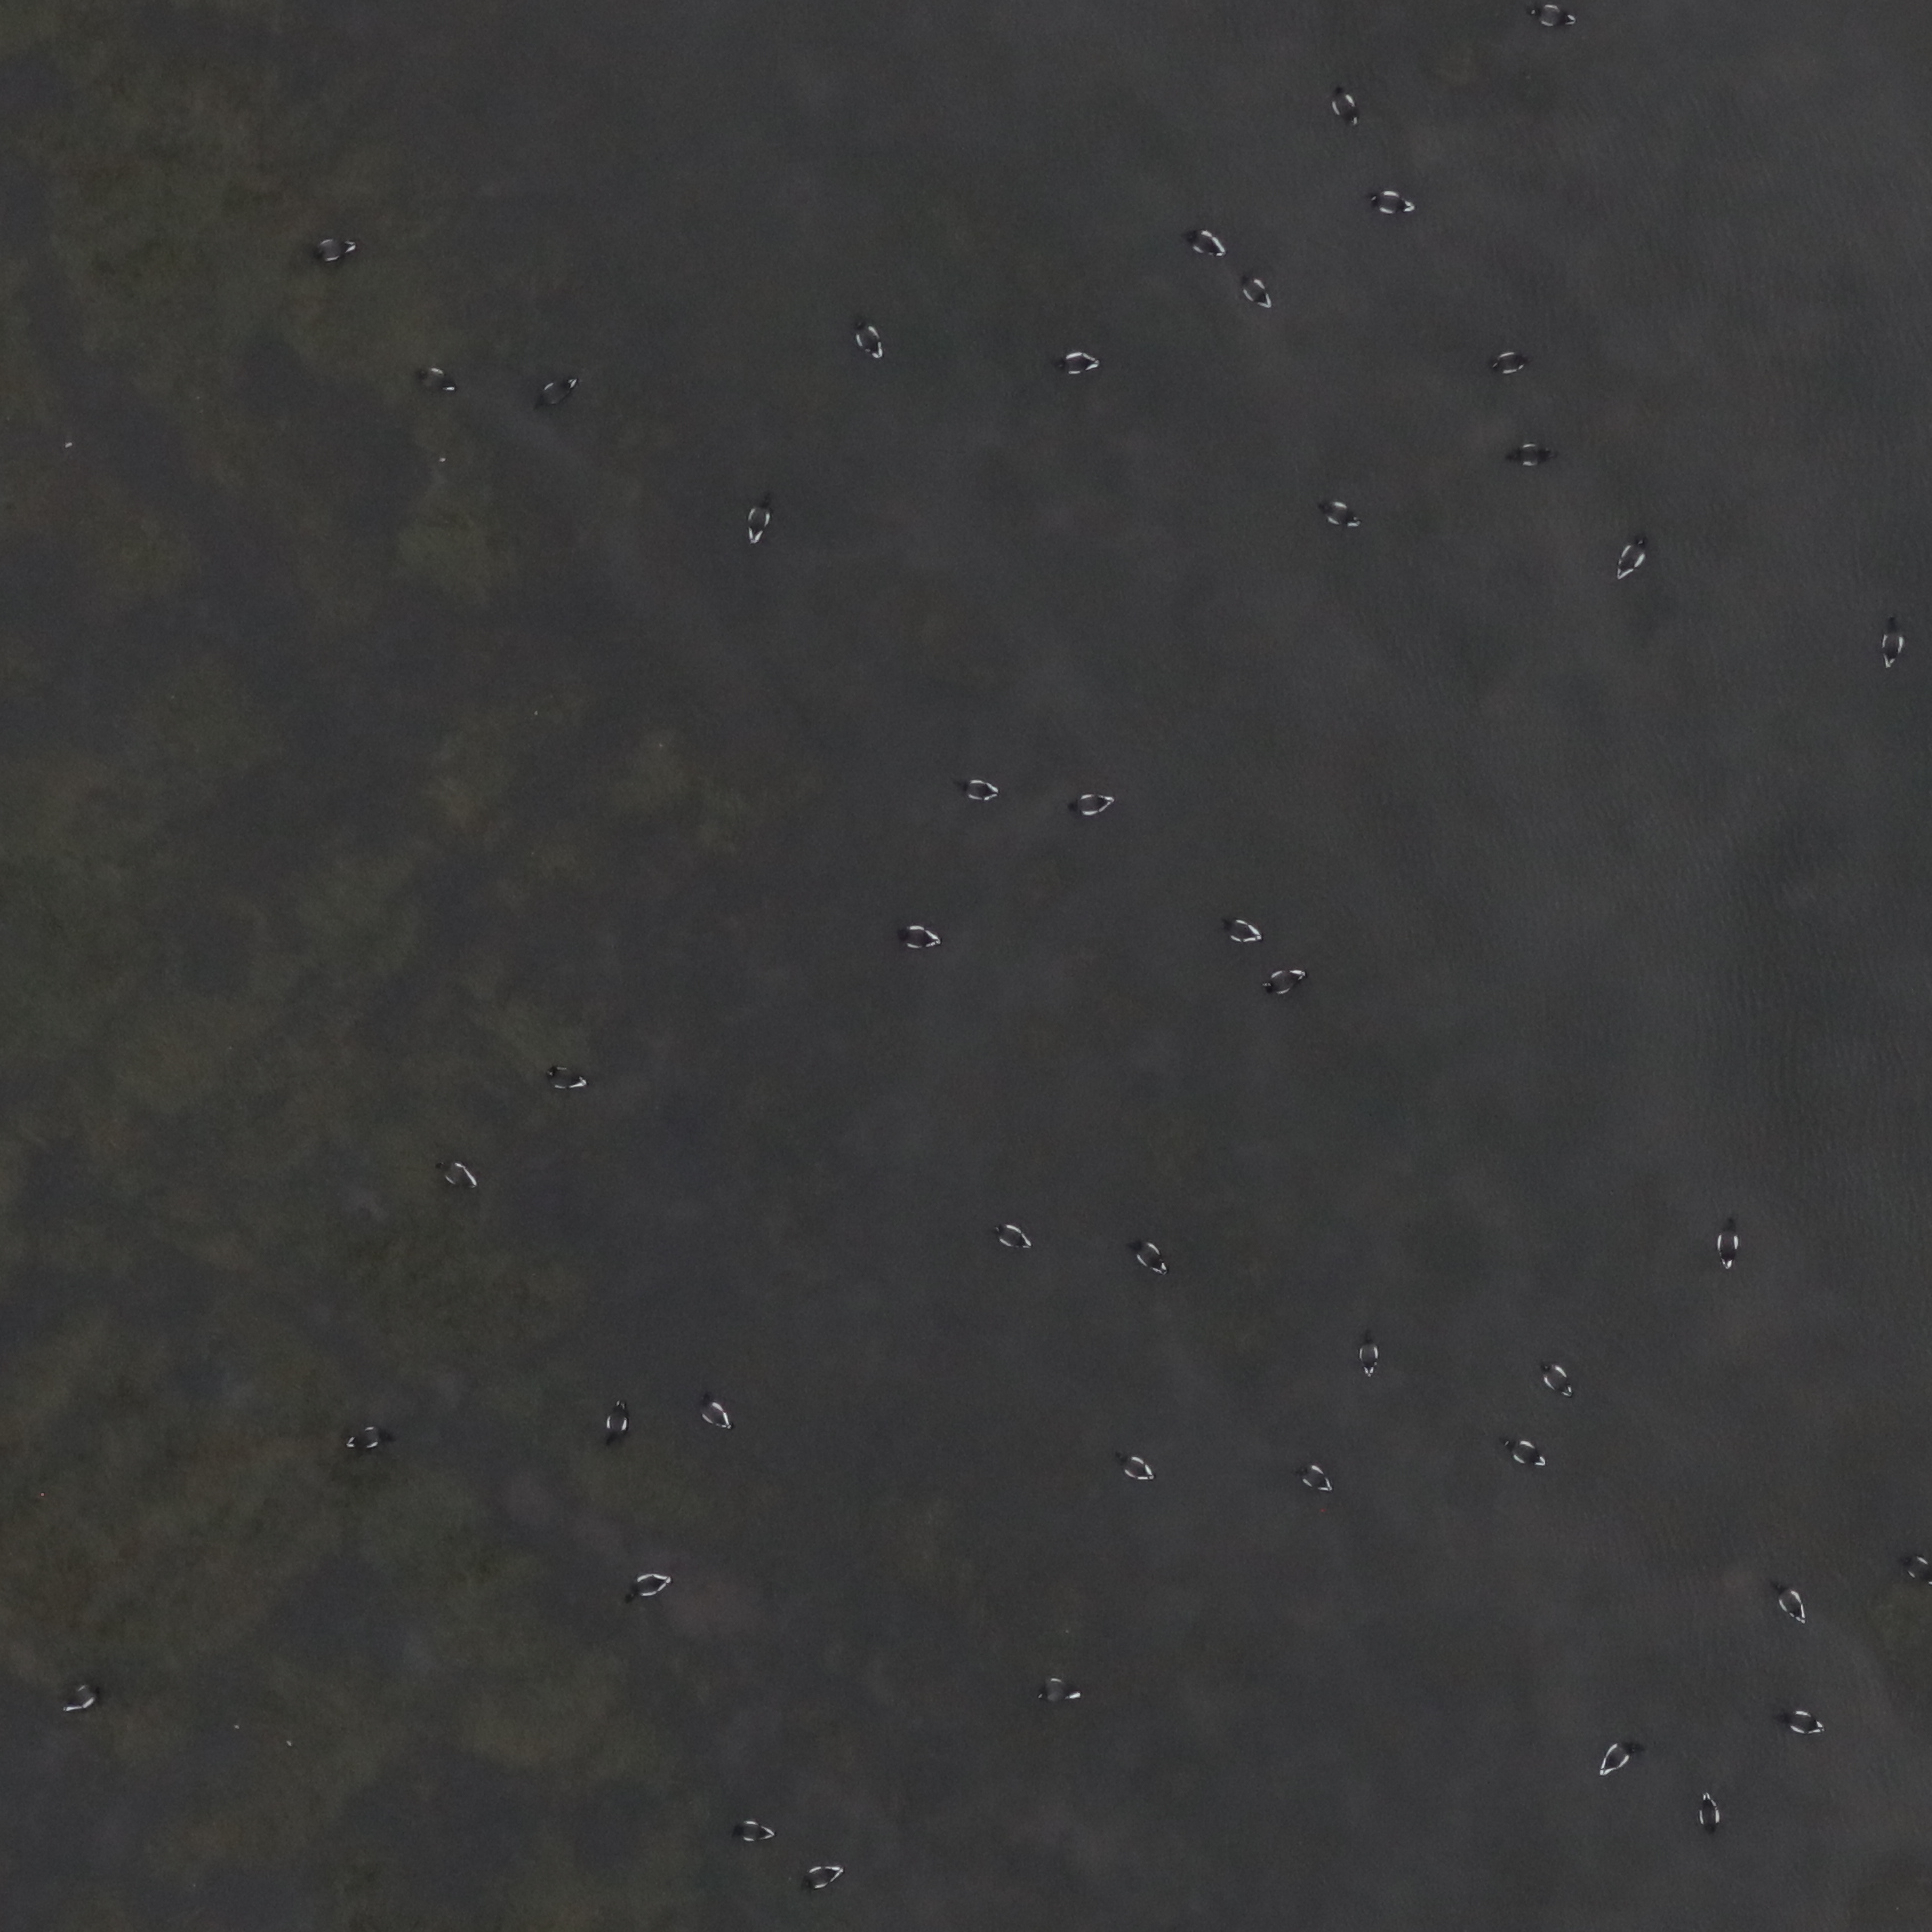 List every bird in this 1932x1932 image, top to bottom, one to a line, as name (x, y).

brant (1555, 16)
brant (1344, 107)
brant (1392, 203)
brant (1200, 243)
brant (336, 251)
brant (1256, 293)
brant (871, 340)
brant (1511, 364)
brant (1077, 365)
brant (432, 381)
brant (558, 394)
brant (1530, 456)
brant (1340, 515)
brant (759, 521)
brant (1631, 558)
brant (1892, 642)
brant (979, 791)
brant (1093, 806)
brant (1242, 922)
brant (920, 933)
brant (1283, 984)
brant (566, 1082)
brant (461, 1176)
brant (1013, 1238)
brant (1729, 1246)
brant (1150, 1256)
brant (1369, 1357)
brant (1557, 1380)
brant (715, 1415)
brant (617, 1420)
brant (368, 1440)
brant (1527, 1454)
brant (1137, 1477)
brant (1321, 1482)
brant (1920, 1570)
brant (649, 1586)
brant (1792, 1603)
brant (1062, 1692)
brant (82, 1700)
brant (1803, 1722)
brant (1616, 1758)
brant (1710, 1815)
brant (753, 1832)
brant (822, 1878)